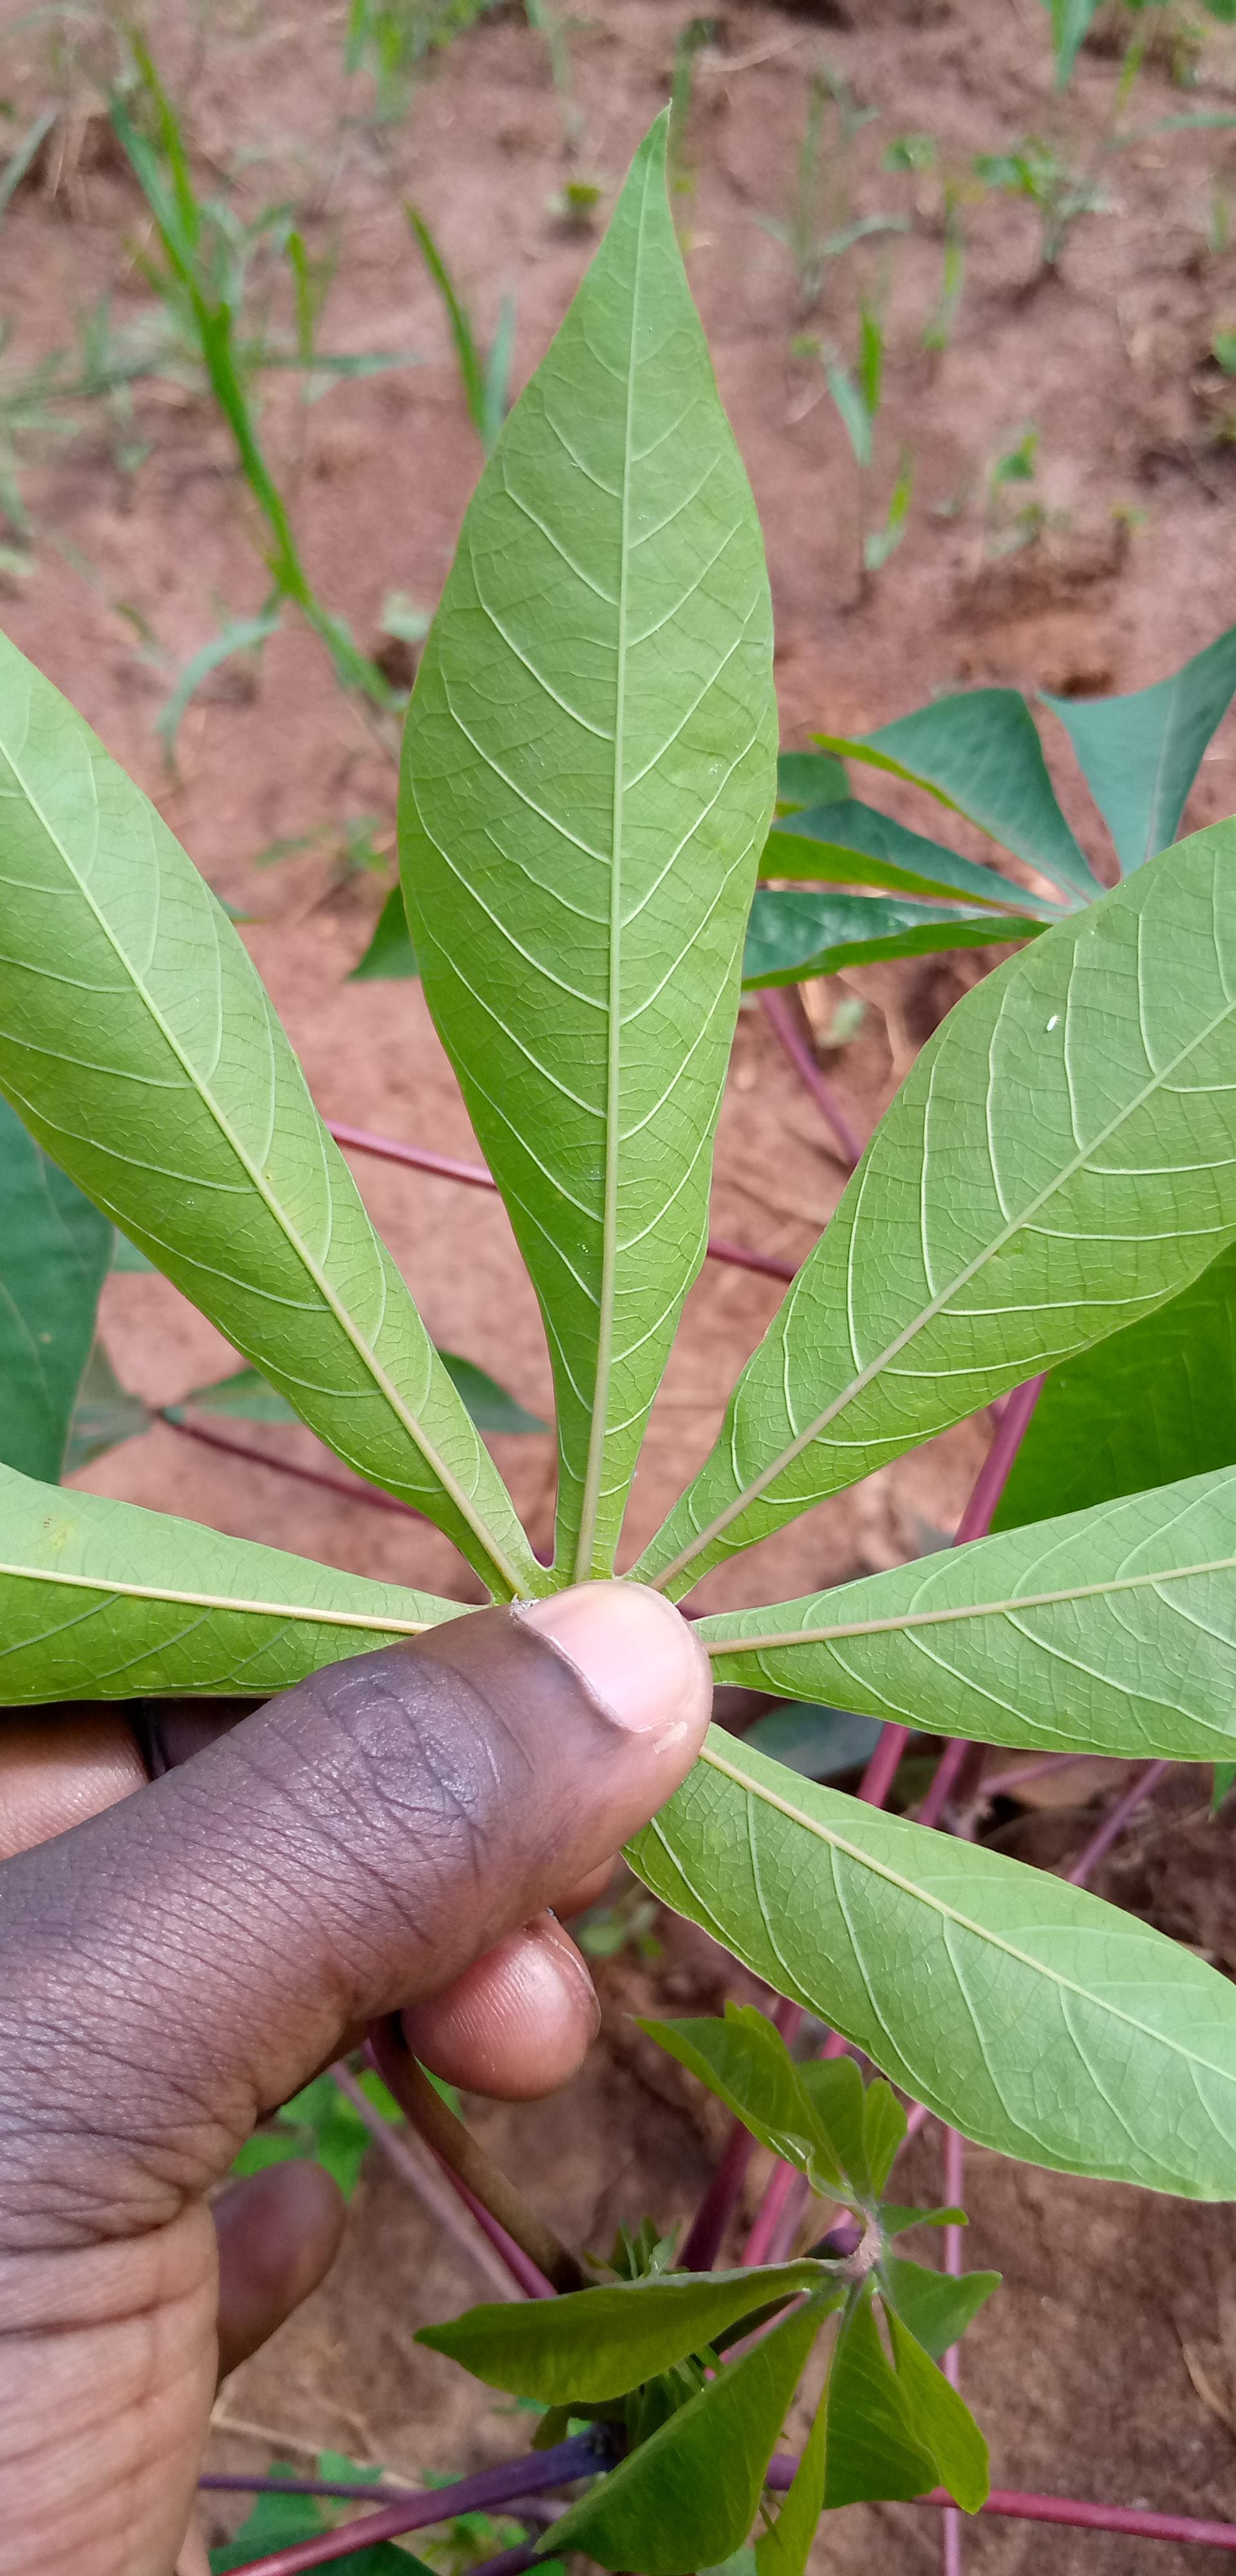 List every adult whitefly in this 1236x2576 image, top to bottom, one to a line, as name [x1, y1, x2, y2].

whitefly [1044, 1010, 1063, 1041]